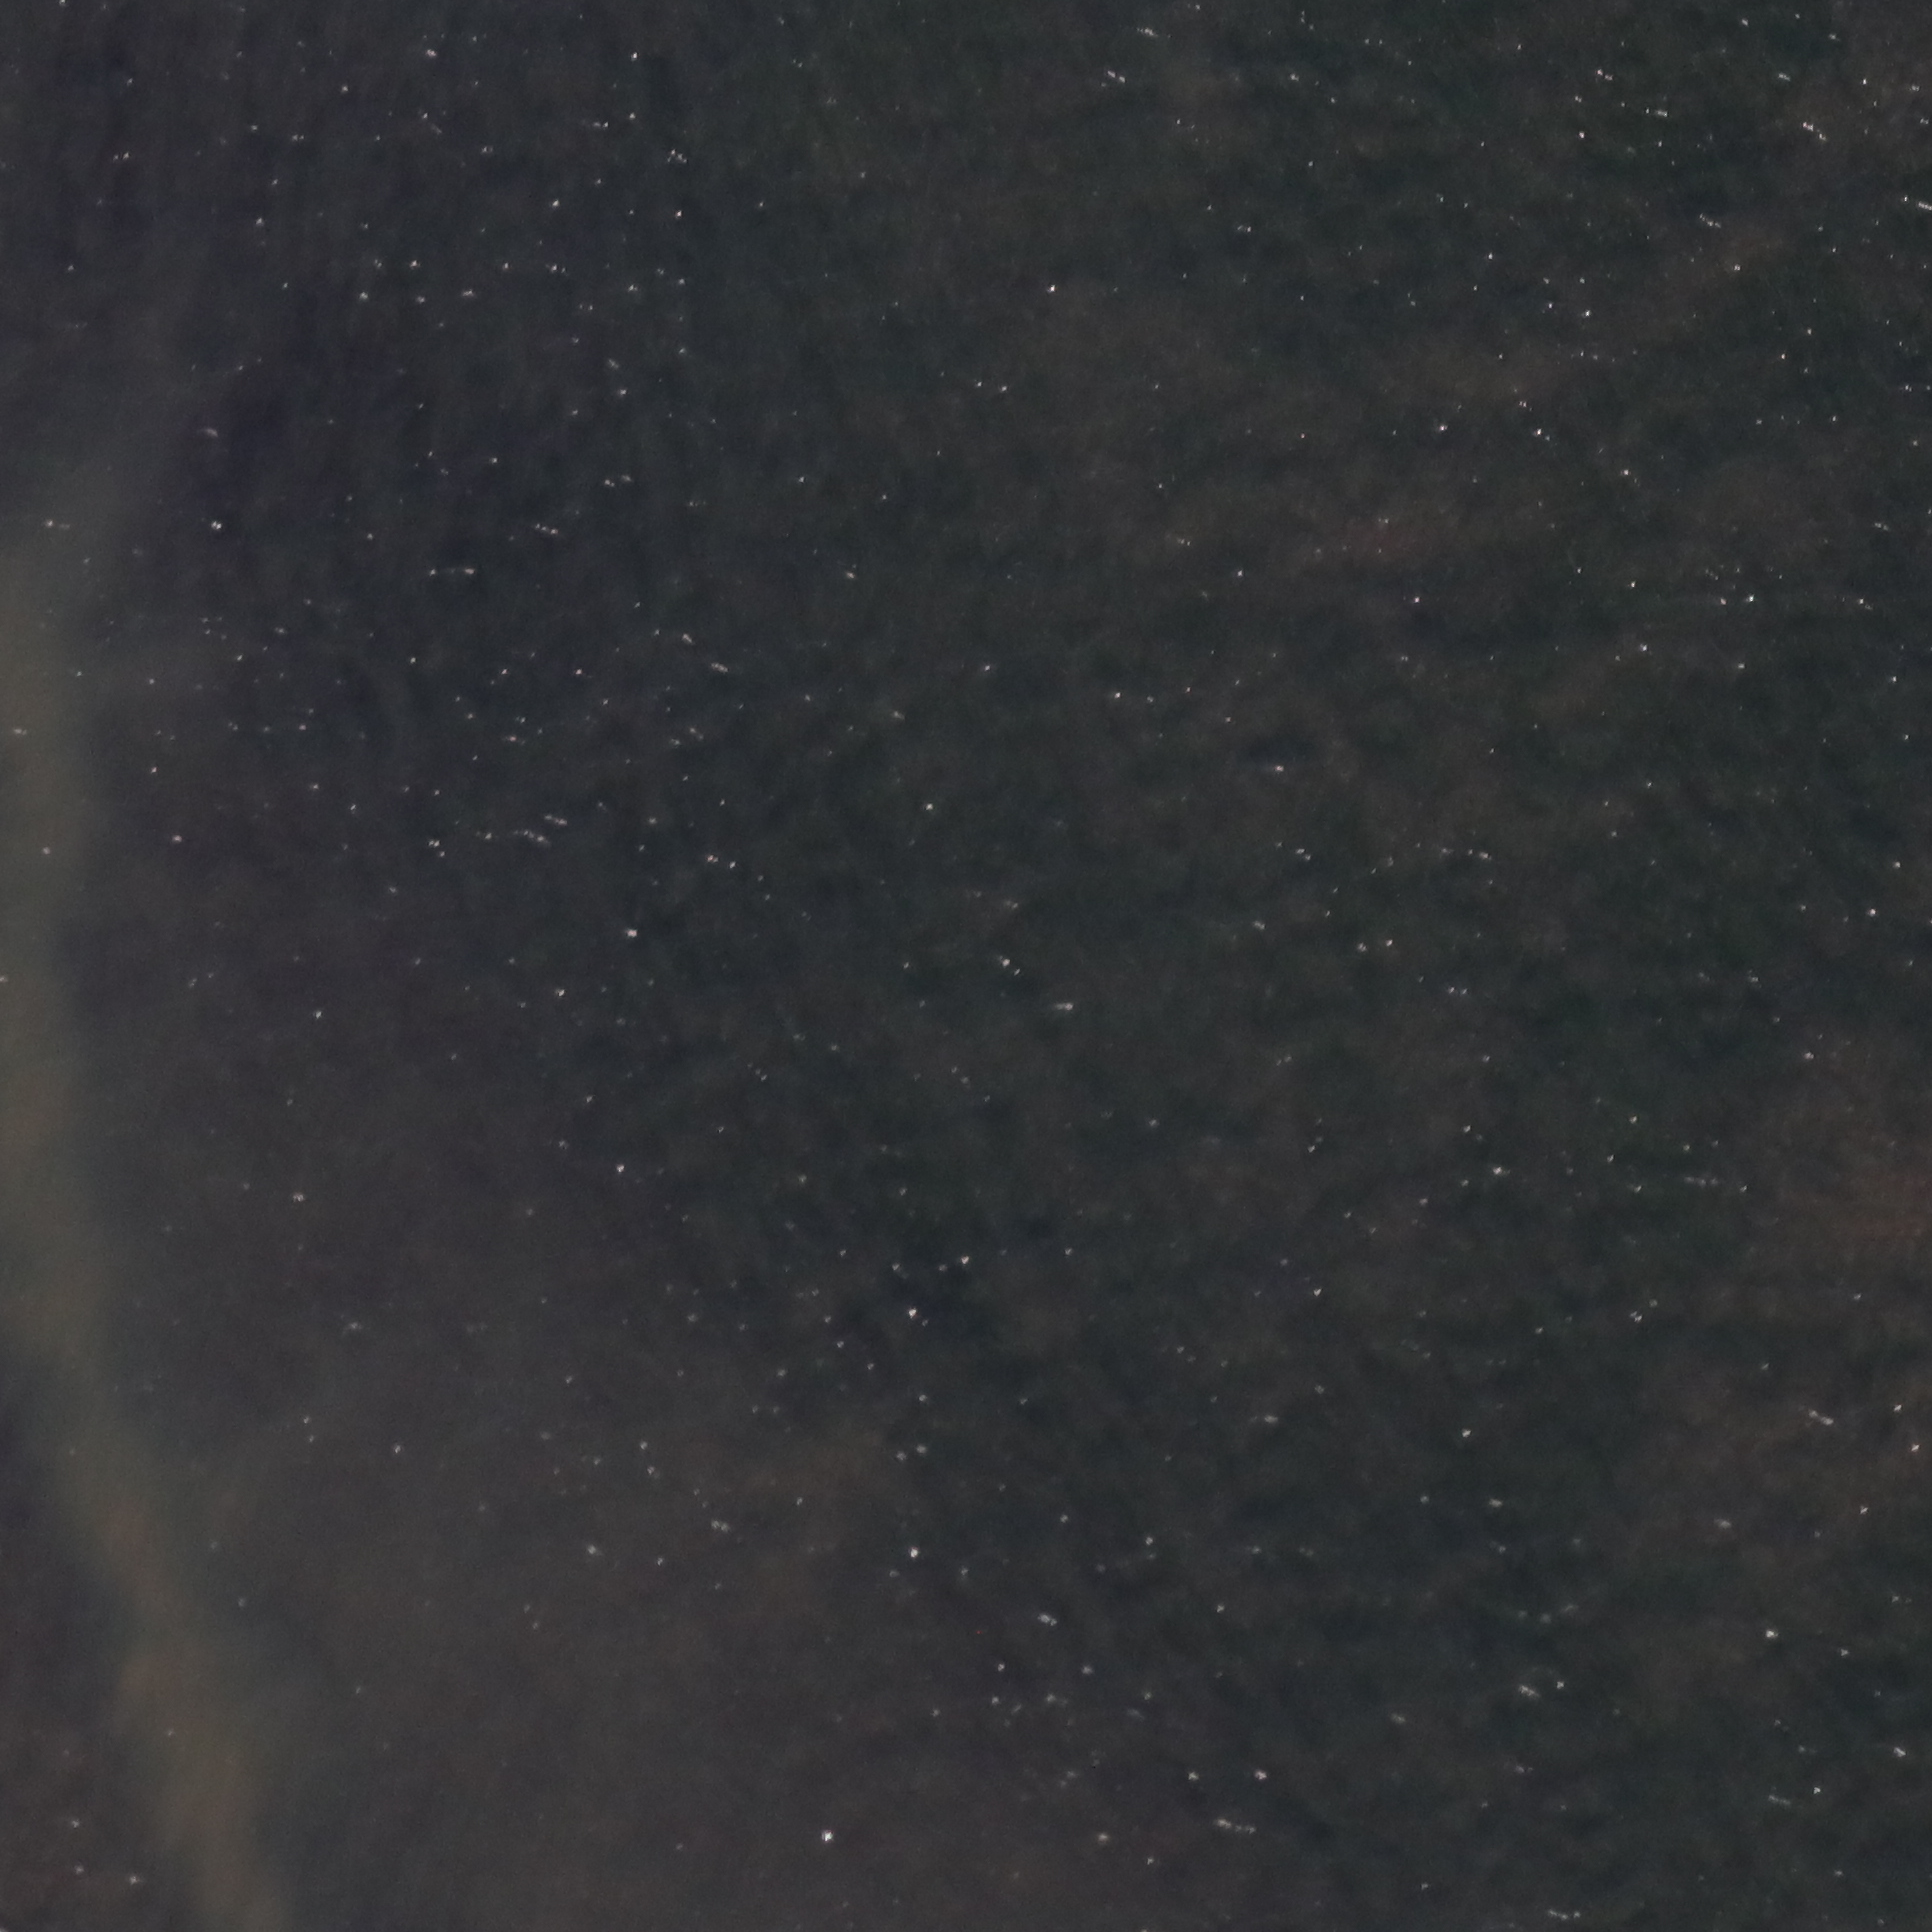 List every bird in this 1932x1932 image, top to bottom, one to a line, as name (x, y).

None